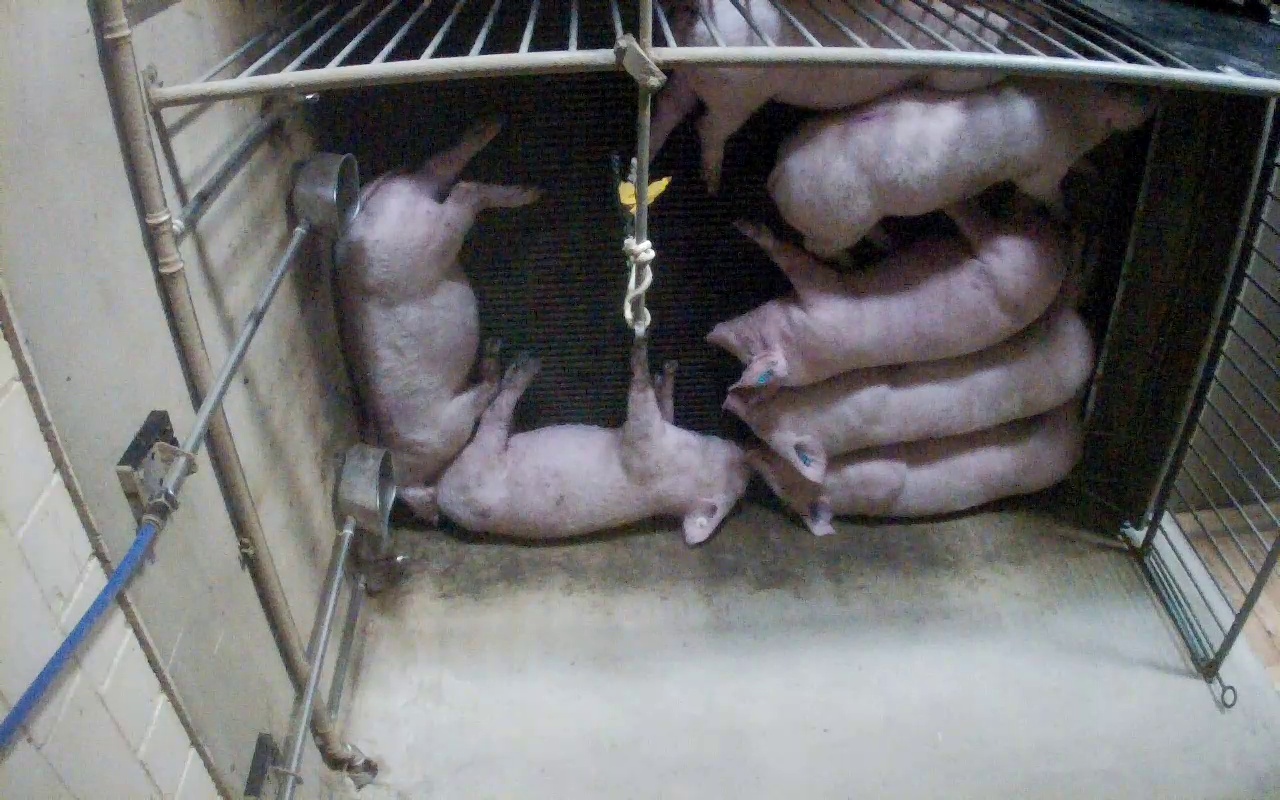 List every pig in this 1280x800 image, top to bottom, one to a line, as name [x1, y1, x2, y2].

pig [648, 0, 1087, 198]
pig [768, 33, 1157, 272]
pig [333, 117, 550, 529]
pig [702, 190, 1068, 401]
pig [722, 226, 1103, 482]
pig [436, 339, 756, 547]
pig [741, 386, 1085, 539]